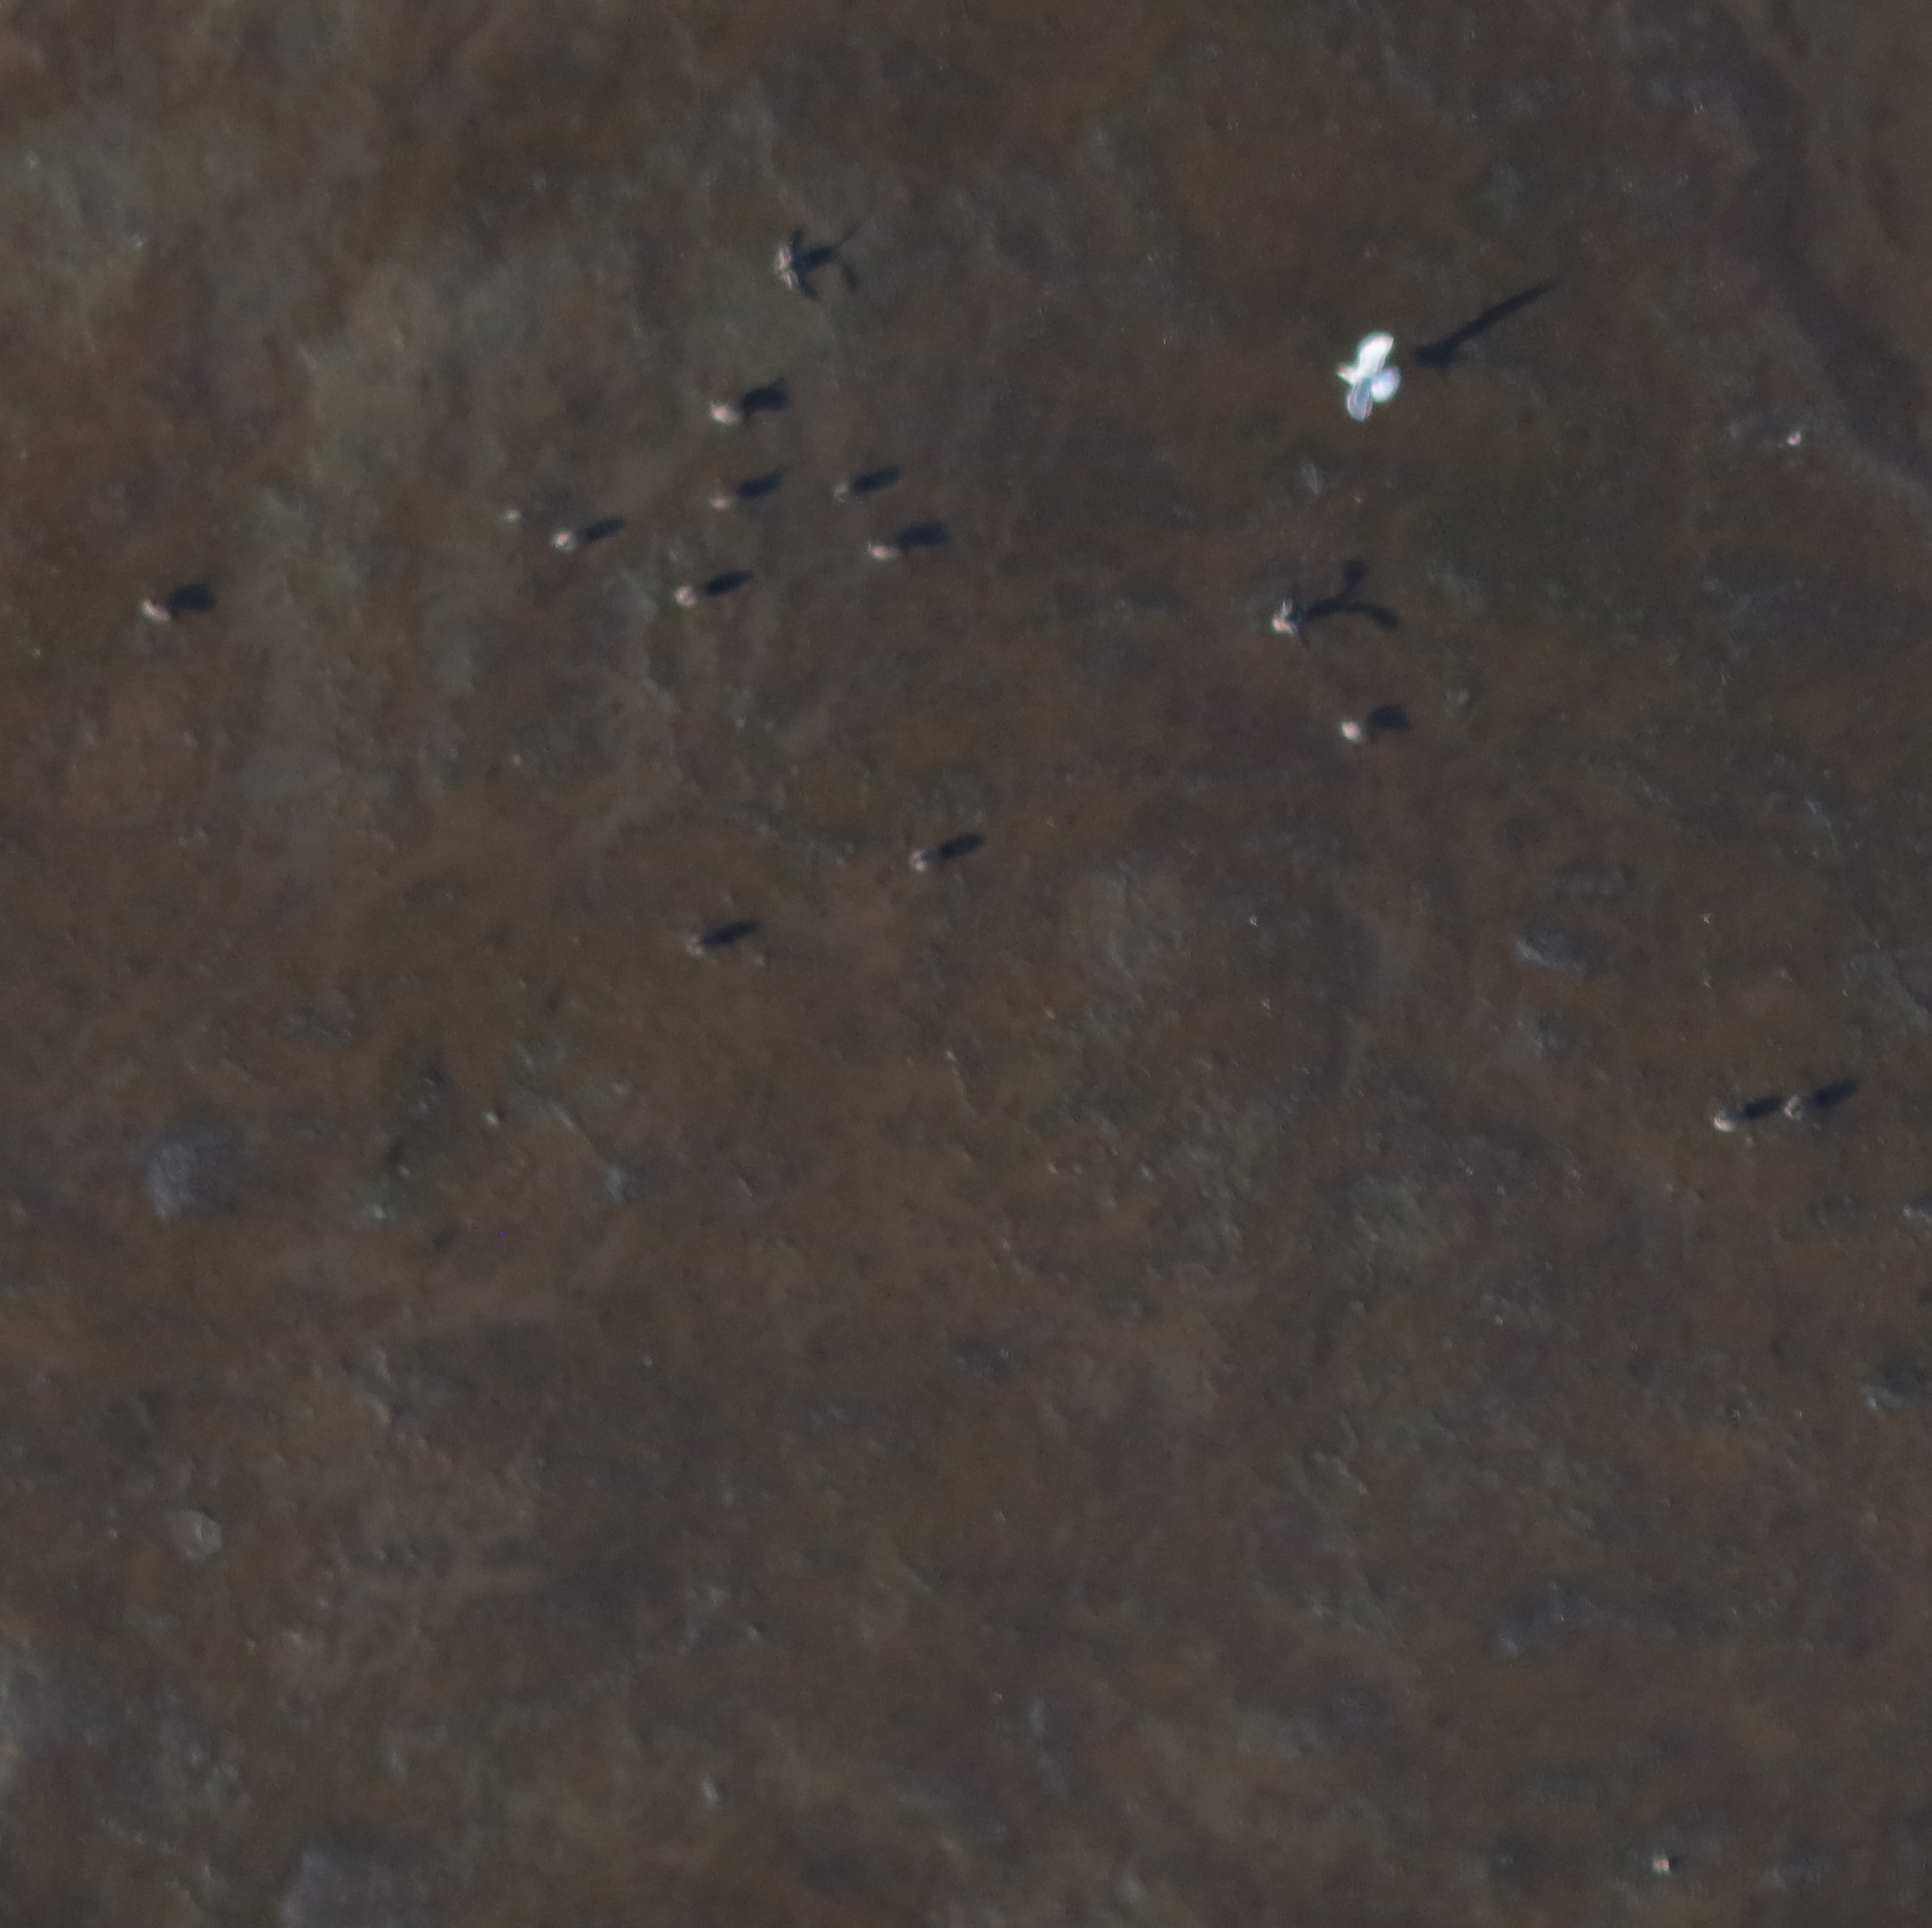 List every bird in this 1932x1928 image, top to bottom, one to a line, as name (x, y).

other bird (791, 270)
gull (1368, 377)
other bird (726, 416)
other bird (848, 492)
other bird (717, 500)
other bird (567, 539)
other bird (883, 550)
other bird (690, 591)
other bird (154, 610)
other bird (1292, 619)
other bird (1349, 727)
other bird (925, 860)
other bird (702, 941)
other bird (1798, 1105)
other bird (1727, 1123)